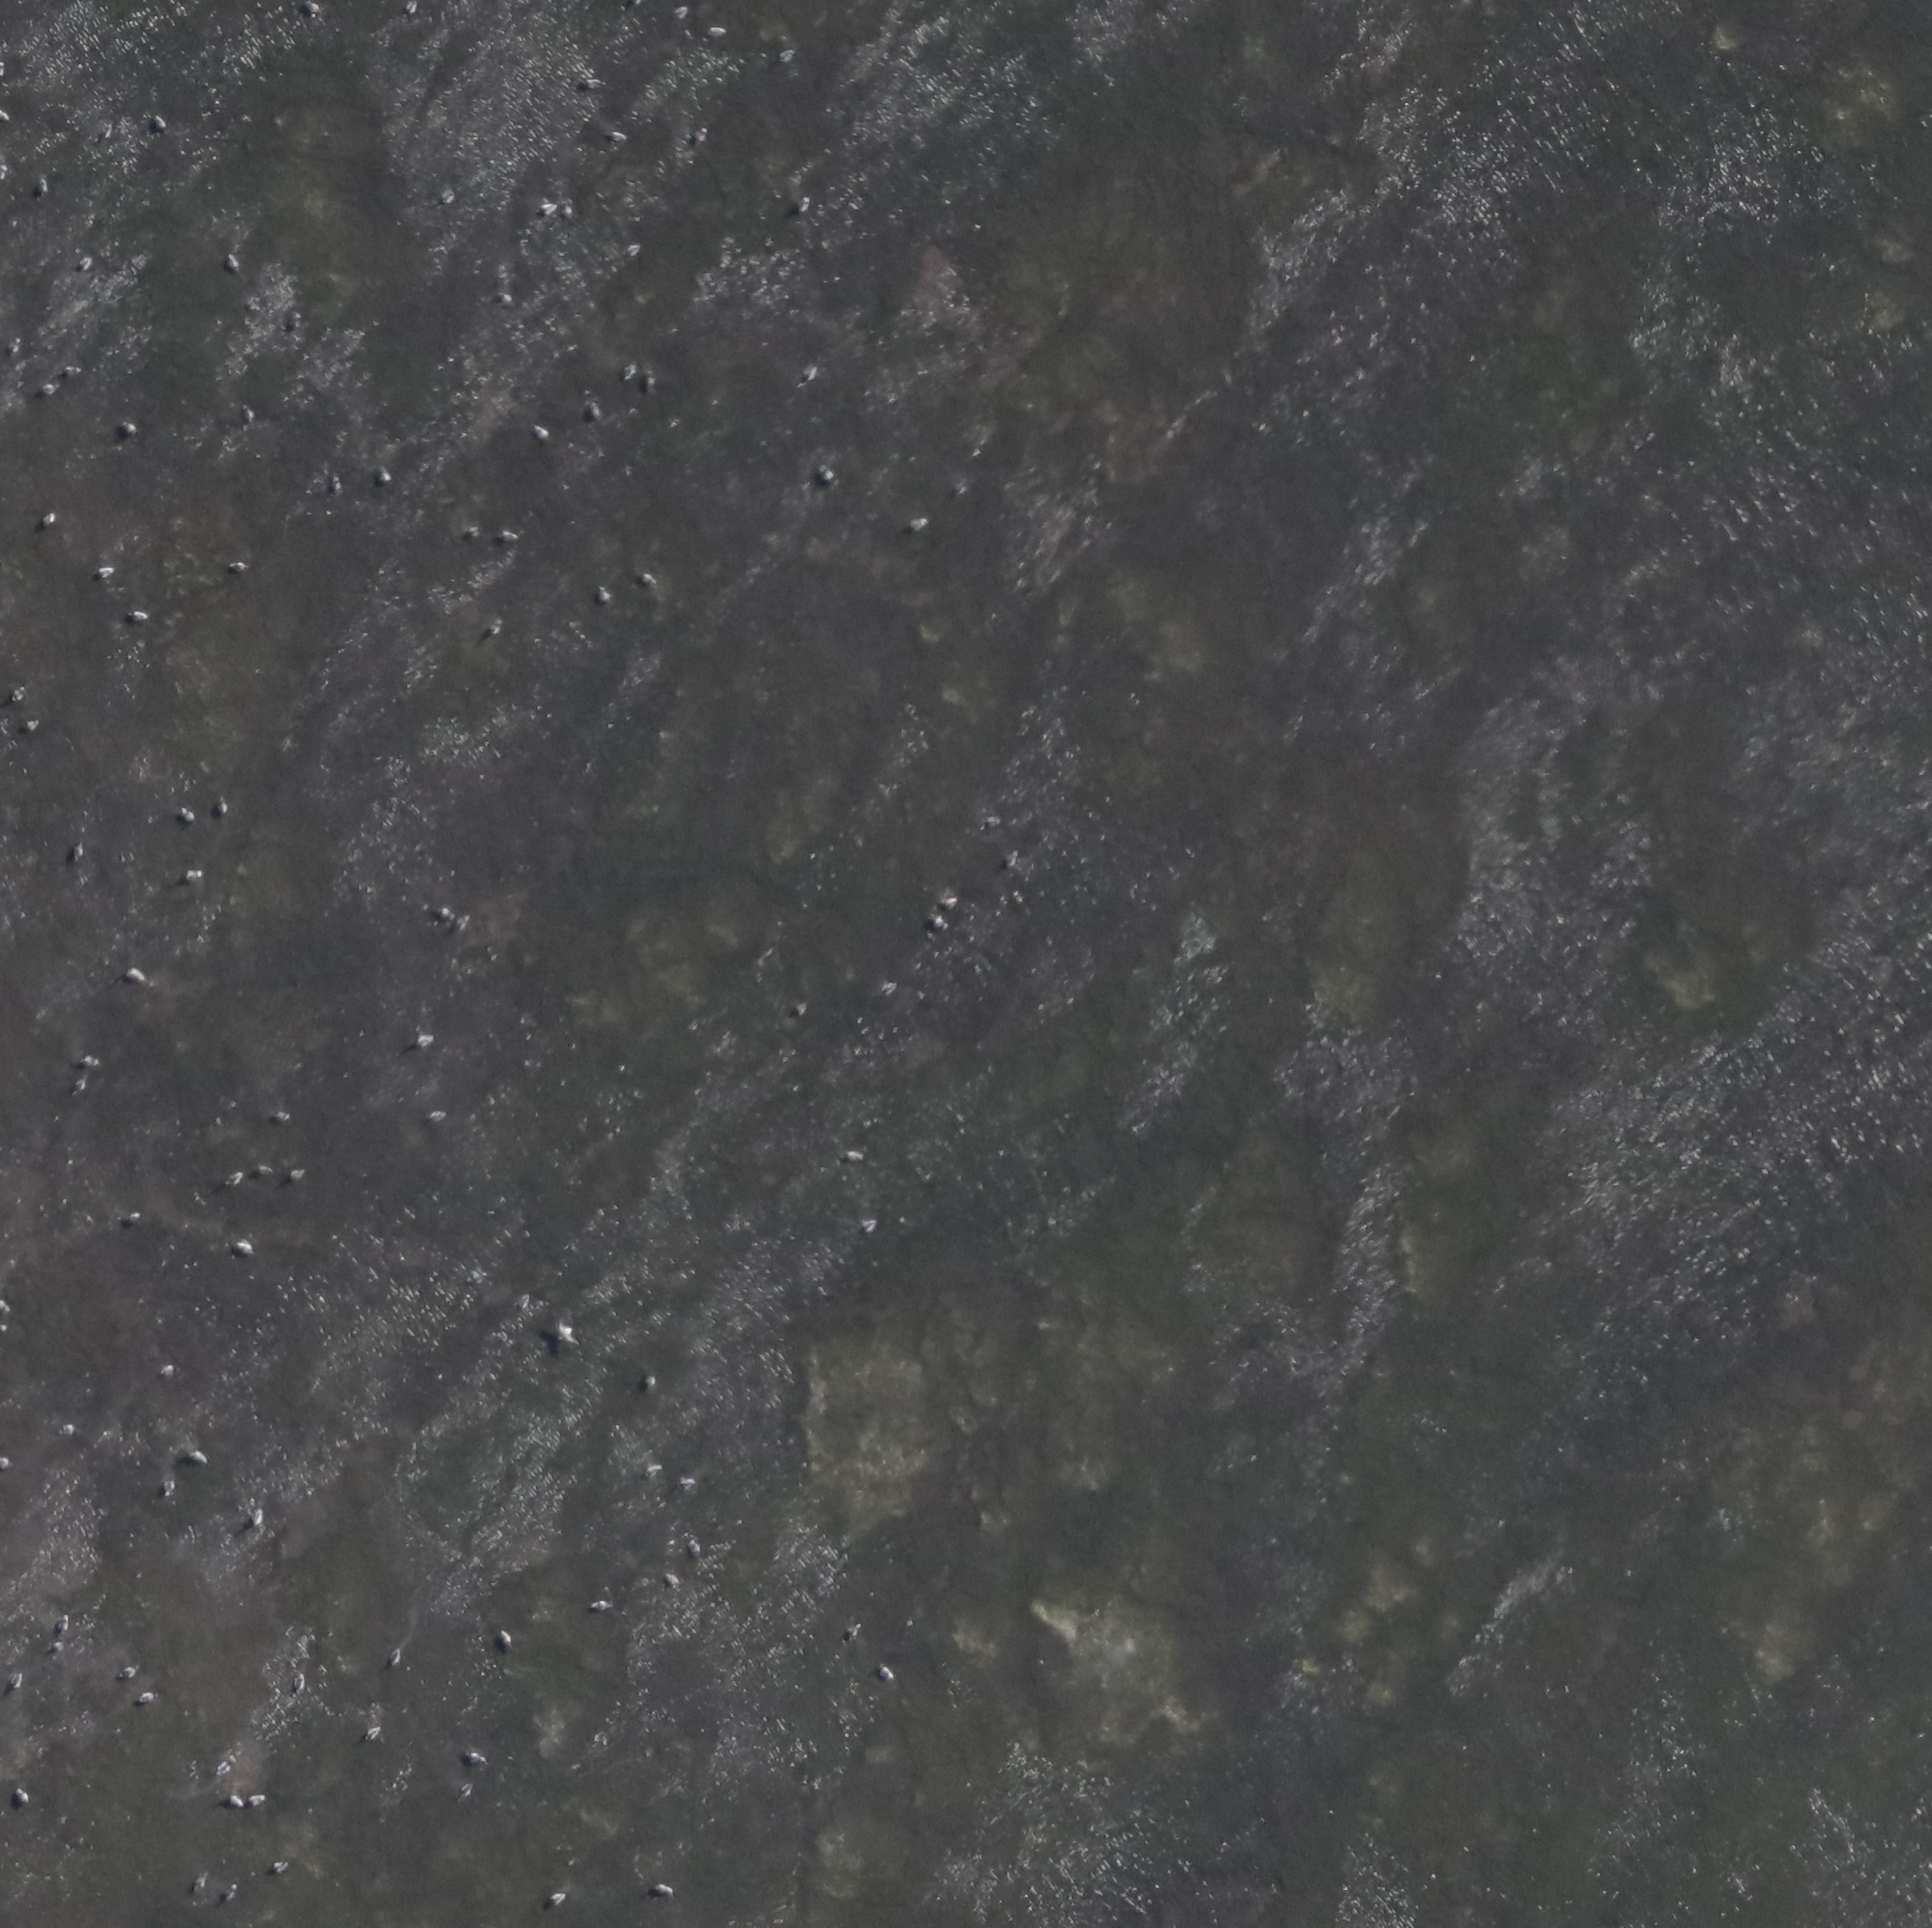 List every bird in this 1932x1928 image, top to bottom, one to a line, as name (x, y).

brant (321, 1)
brant (416, 10)
brant (677, 12)
brant (722, 27)
brant (778, 57)
brant (10, 67)
brant (597, 77)
brant (12, 109)
brant (166, 125)
brant (621, 128)
brant (109, 131)
brant (707, 138)
brant (7, 168)
brant (48, 179)
brant (449, 197)
brant (802, 200)
brant (575, 208)
brant (552, 214)
brant (636, 246)
brant (83, 264)
brant (235, 264)
brant (513, 291)
brant (298, 323)
brant (18, 339)
brant (630, 370)
brant (75, 371)
brant (805, 371)
brant (55, 384)
brant (654, 384)
brant (247, 412)
brant (590, 412)
brant (125, 423)
brant (543, 439)
brant (826, 467)
brant (387, 475)
brant (332, 482)
brant (56, 514)
brant (927, 526)
brant (470, 533)
brant (505, 544)
brant (243, 568)
brant (104, 575)
brant (643, 582)
brant (605, 593)
brant (143, 619)
brant (498, 626)
brant (23, 693)
brant (33, 734)
brant (219, 805)
brant (186, 812)
brant (991, 823)
brant (90, 853)
brant (1011, 858)
brant (196, 872)
brant (946, 899)
brant (442, 904)
brant (944, 922)
brant (464, 925)
brant (133, 975)
brant (890, 987)
brant (797, 1009)
brant (418, 1036)
brant (92, 1060)
brant (80, 1089)
brant (439, 1116)
brant (280, 1118)
brant (850, 1153)
brant (302, 1167)
brant (258, 1177)
brant (234, 1183)
brant (132, 1219)
brant (868, 1225)
brant (256, 1242)
brant (8, 1296)
brant (525, 1298)
brant (2, 1329)
brant (575, 1340)
brant (170, 1369)
brant (653, 1387)
brant (69, 1443)
brant (204, 1446)
brant (8, 1460)
brant (651, 1470)
brant (175, 1477)
brant (691, 1486)
brant (257, 1519)
brant (694, 1547)
brant (678, 1580)
brant (602, 1598)
brant (59, 1624)
brant (857, 1633)
brant (511, 1640)
brant (56, 1646)
brant (393, 1655)
brant (130, 1668)
brant (27, 1672)
brant (306, 1675)
brant (887, 1675)
brant (150, 1703)
brant (380, 1727)
brant (481, 1753)
brant (227, 1759)
brant (25, 1793)
brant (470, 1794)
brant (239, 1800)
brant (264, 1804)
brant (288, 1863)
brant (204, 1876)
brant (661, 1891)
brant (238, 1892)
brant (555, 1892)